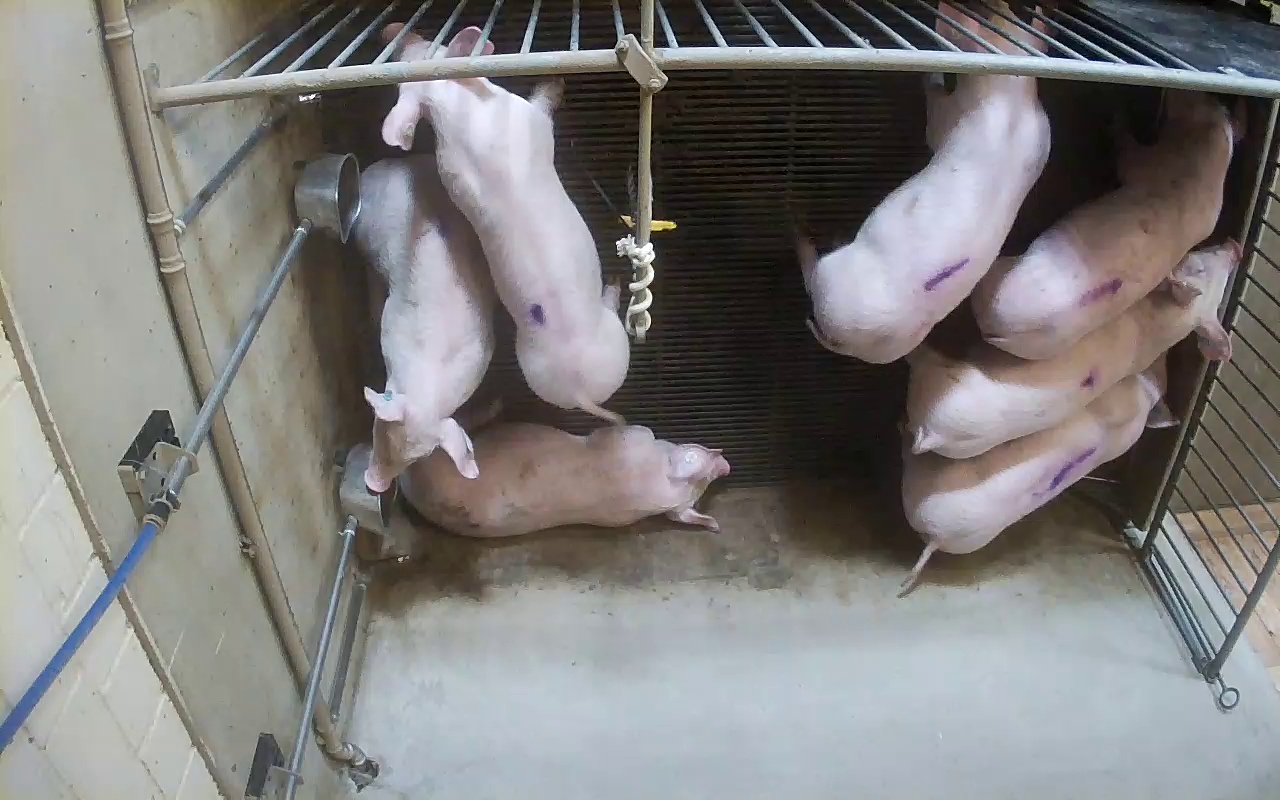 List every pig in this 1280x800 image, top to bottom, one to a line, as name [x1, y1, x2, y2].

pig [798, 2, 1052, 365]
pig [378, 22, 630, 424]
pig [972, 89, 1246, 365]
pig [353, 155, 498, 493]
pig [907, 238, 1241, 458]
pig [897, 350, 1184, 596]
pig [398, 394, 732, 539]